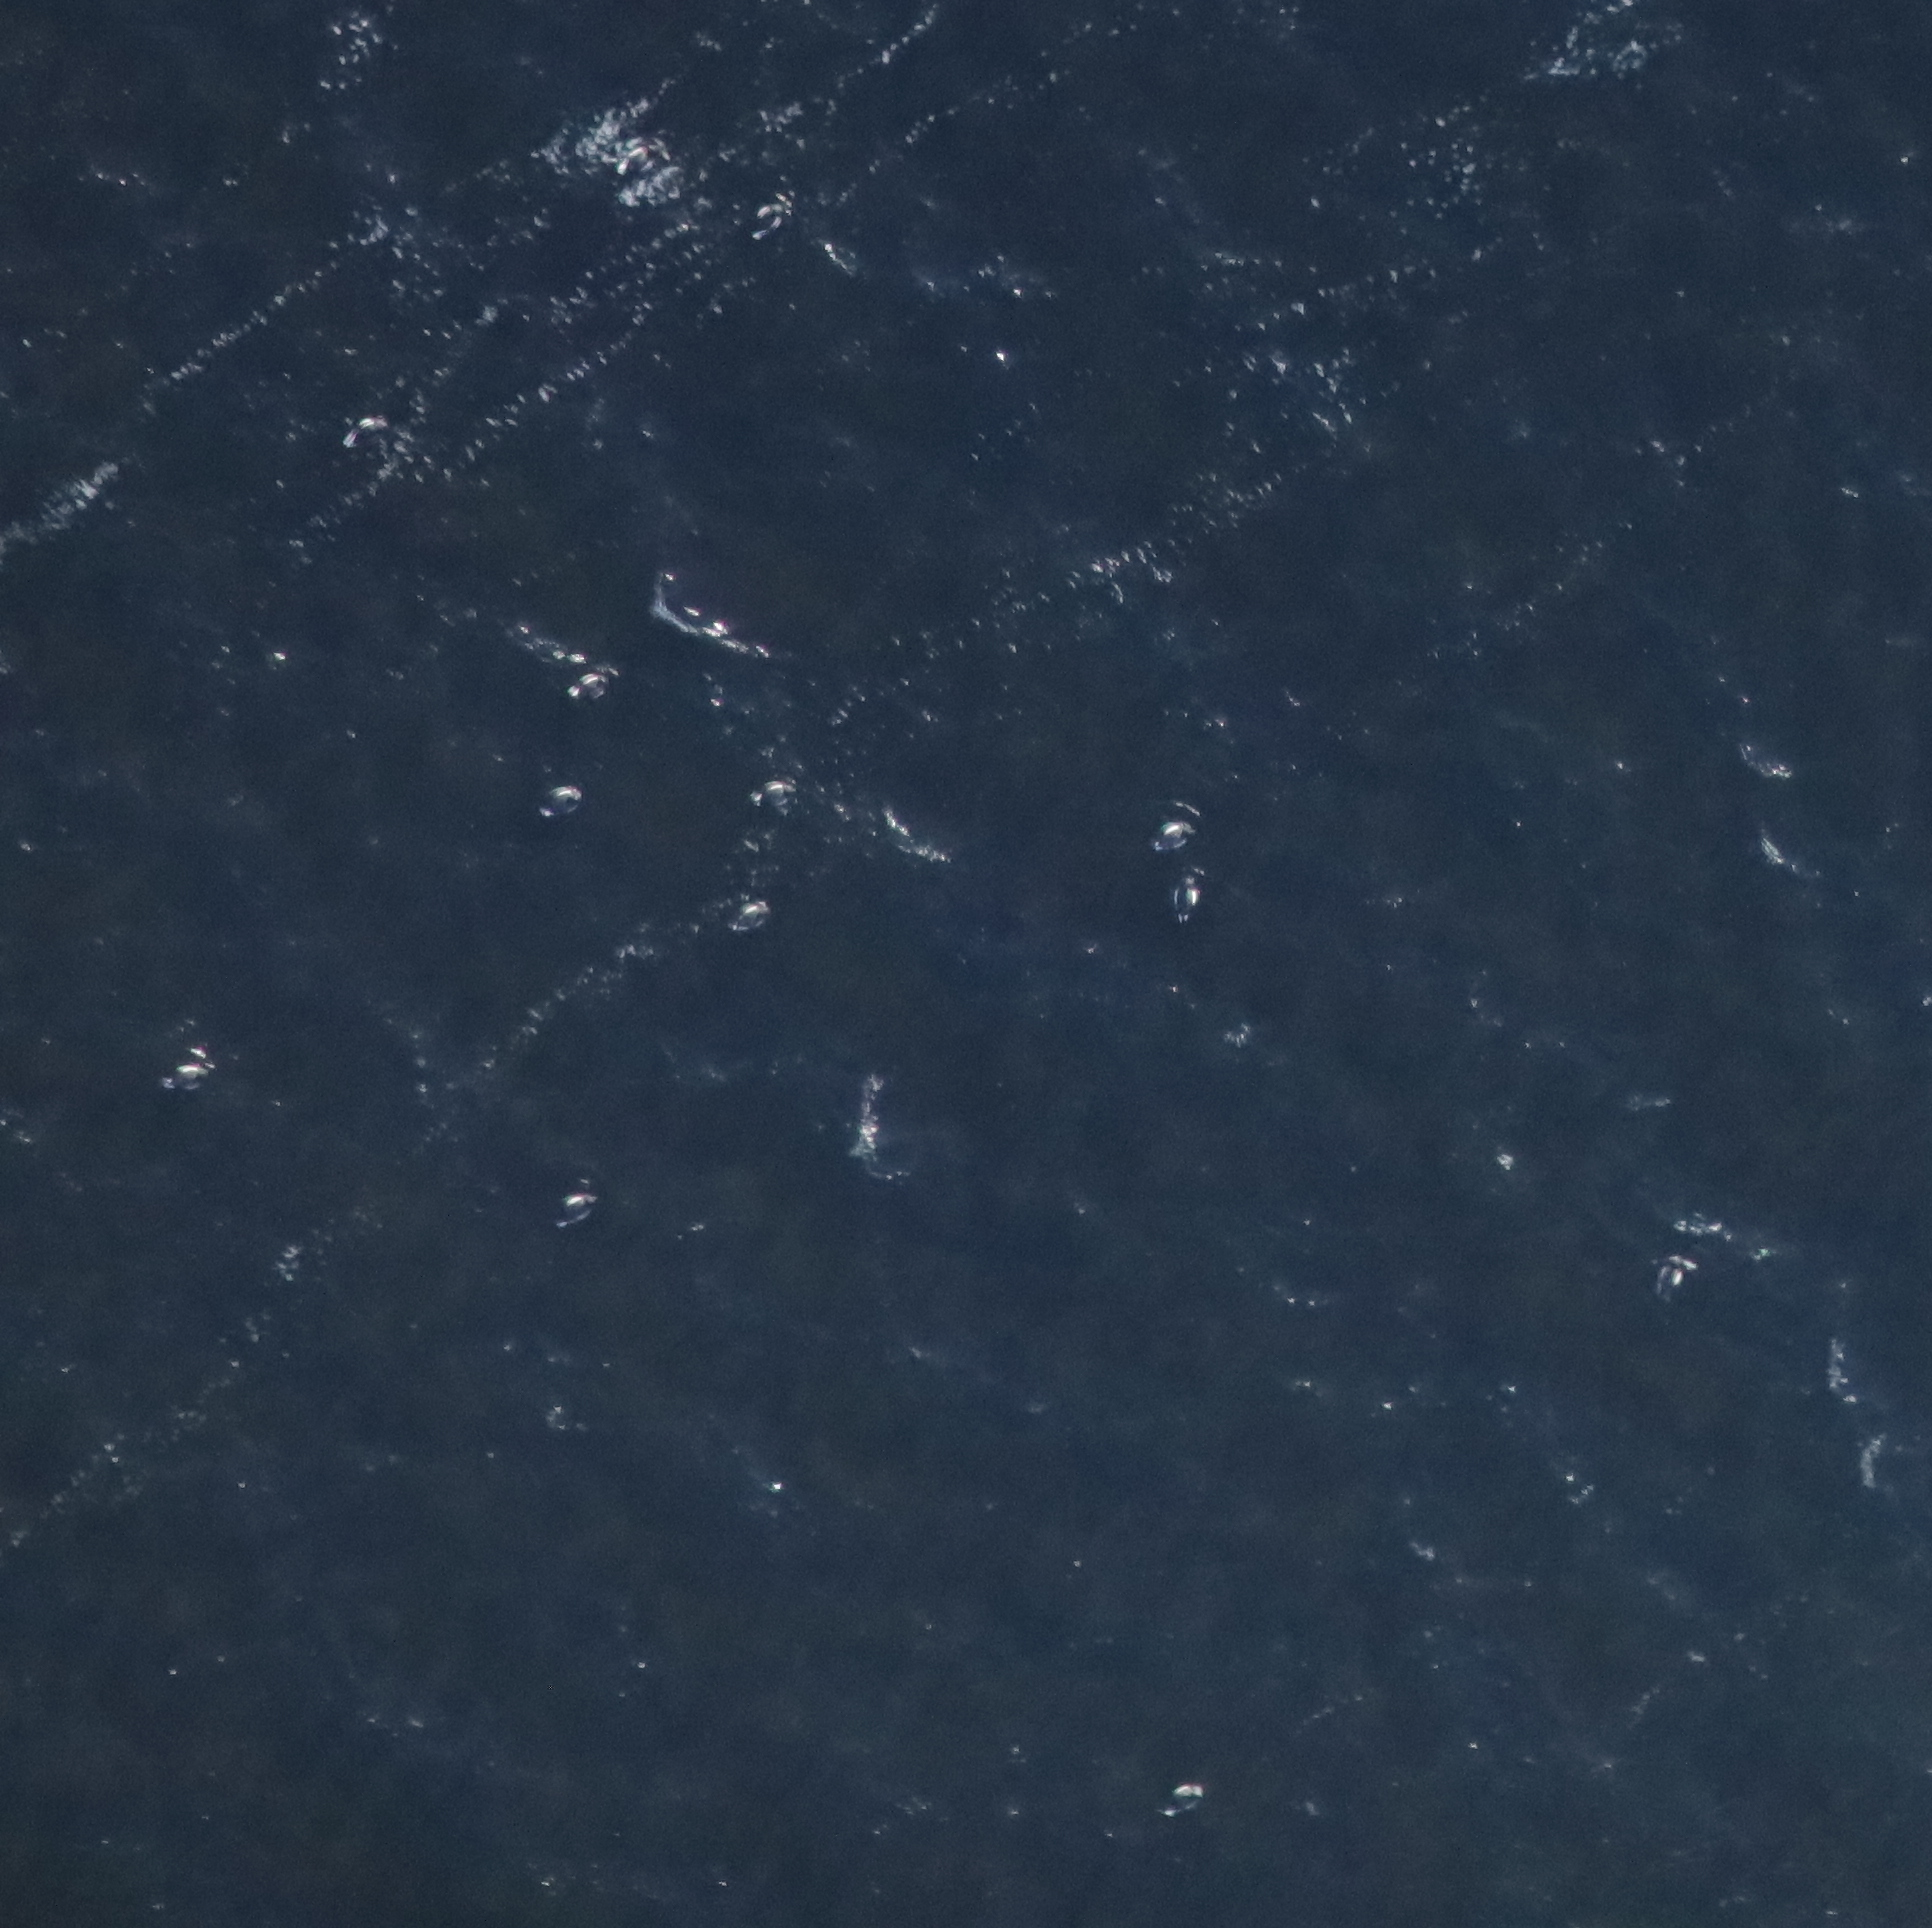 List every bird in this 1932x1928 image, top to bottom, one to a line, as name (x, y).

brant (639, 163)
brant (764, 222)
brant (367, 434)
brant (593, 688)
brant (773, 793)
brant (561, 797)
brant (1168, 842)
brant (1185, 895)
brant (746, 916)
brant (188, 1074)
brant (575, 1206)
brant (1670, 1278)
brant (1184, 1803)